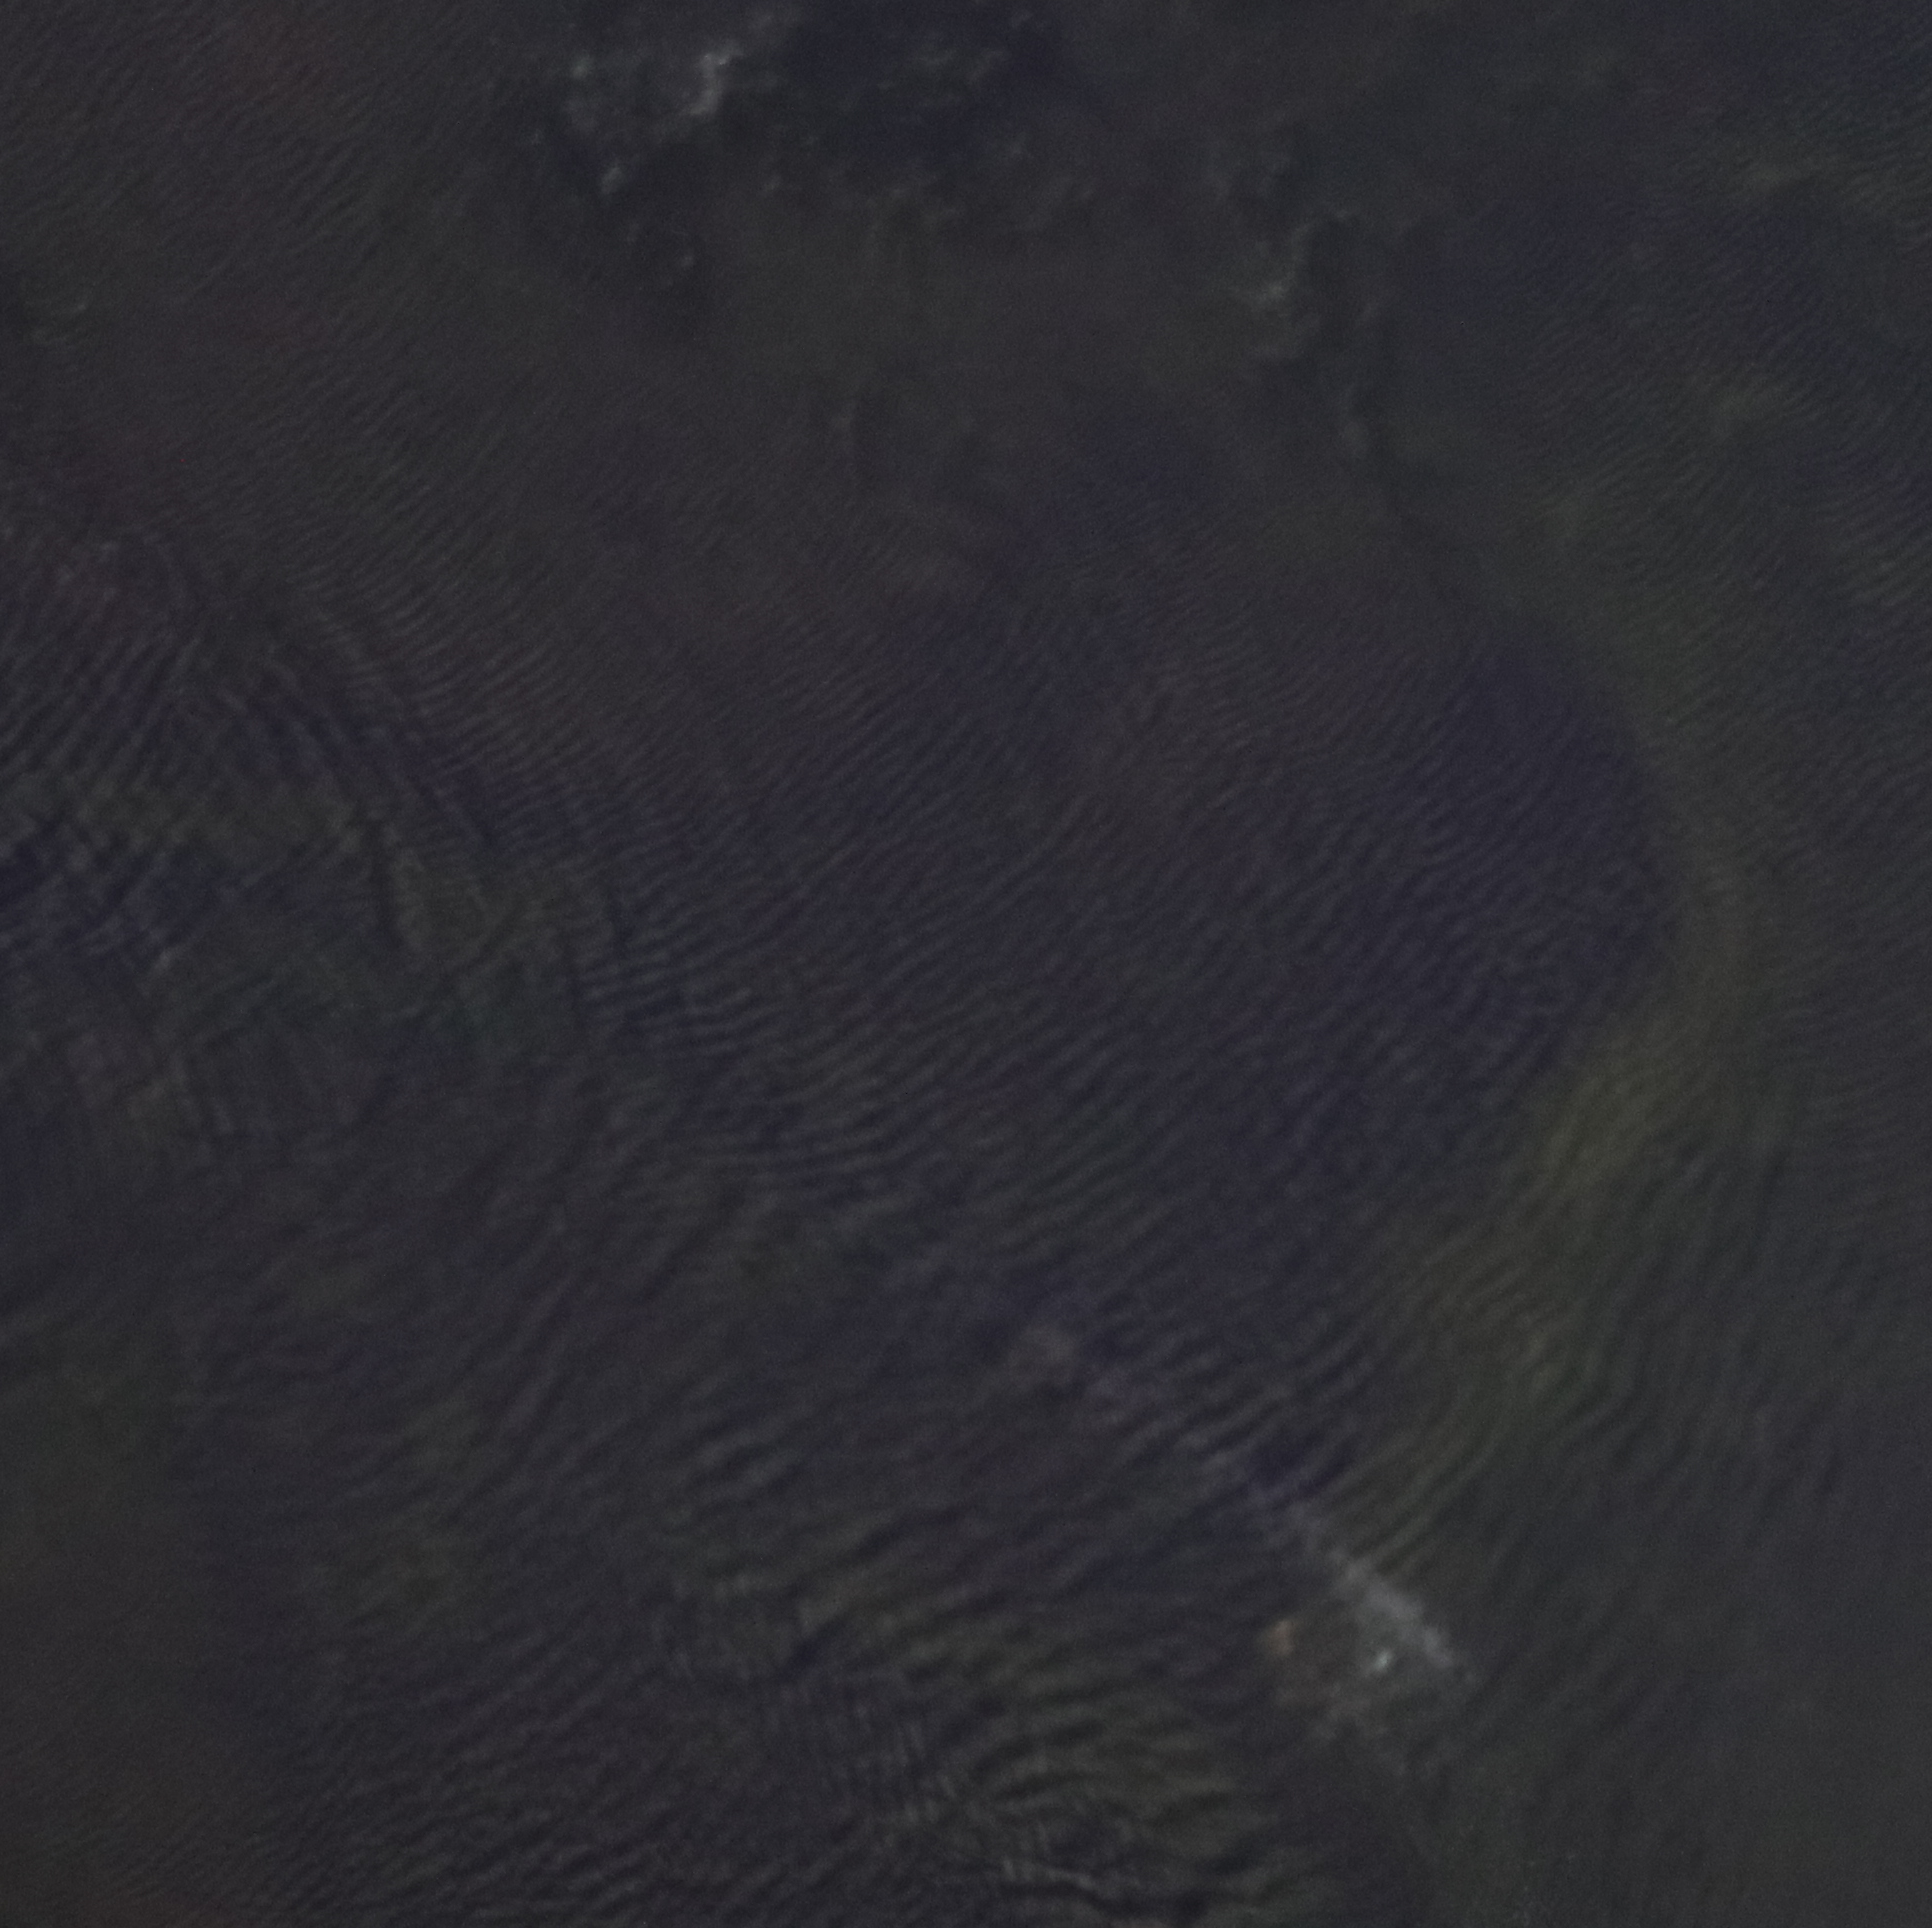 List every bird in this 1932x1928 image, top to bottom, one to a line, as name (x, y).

None